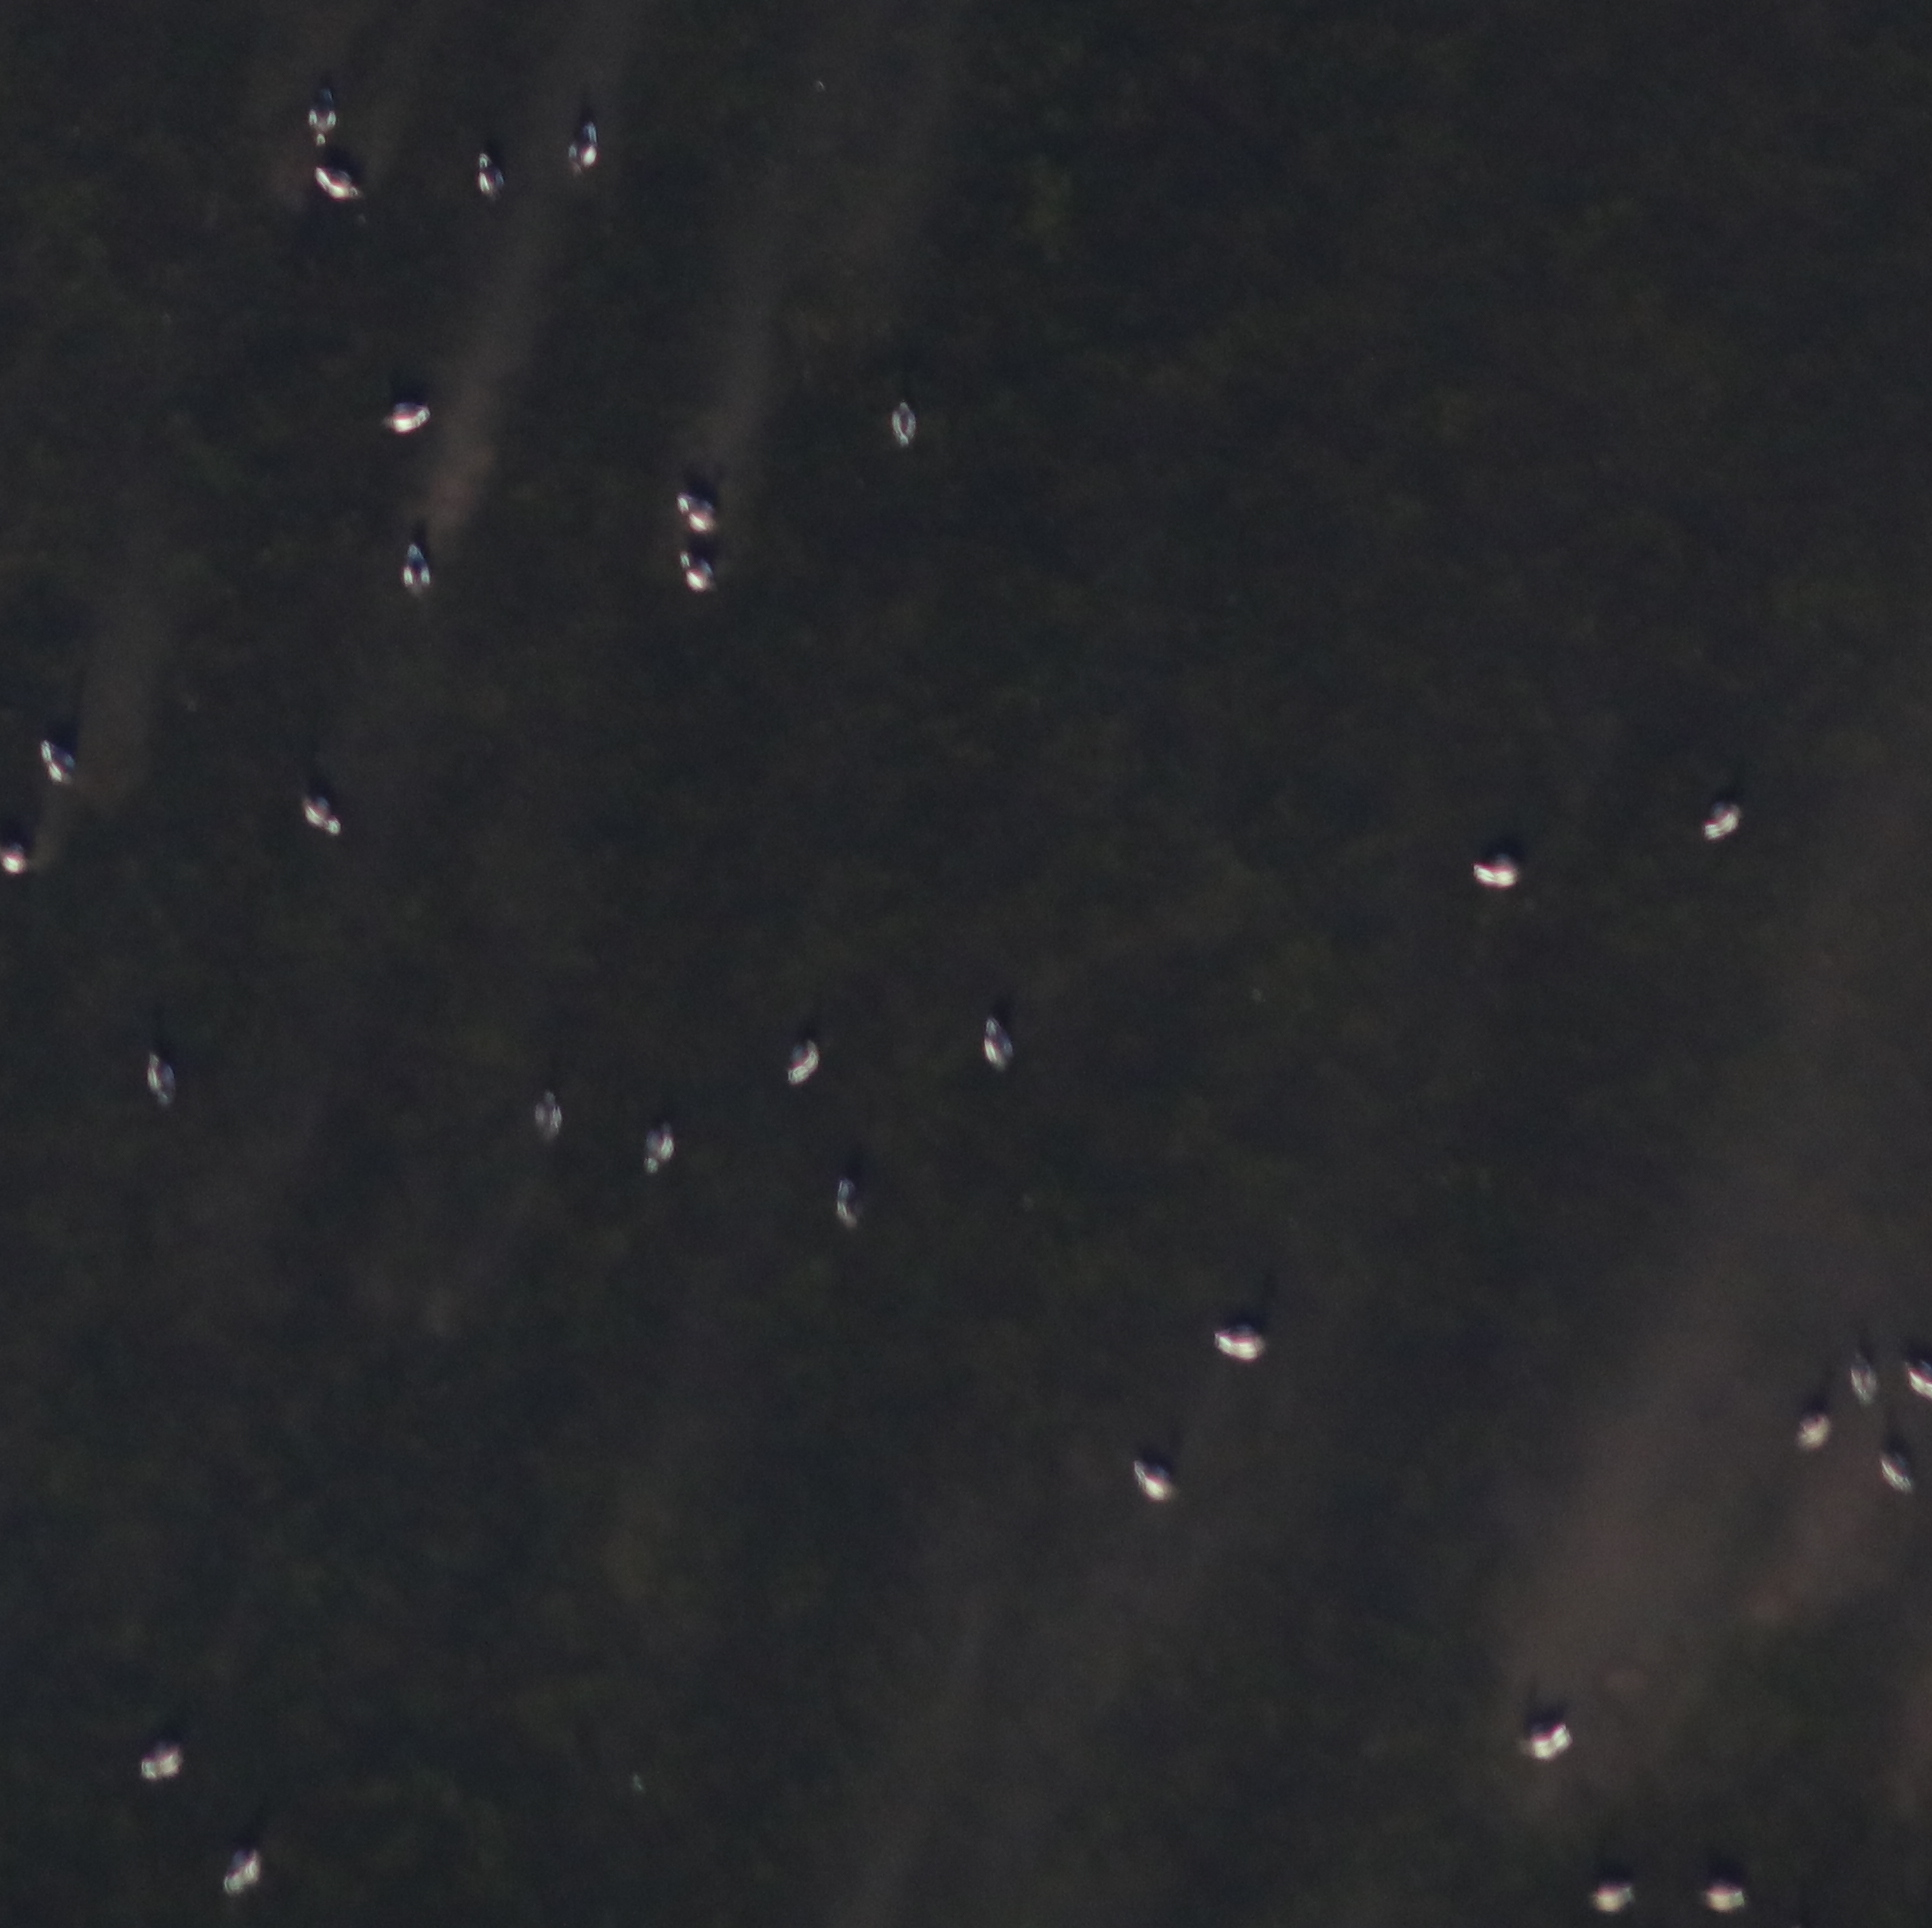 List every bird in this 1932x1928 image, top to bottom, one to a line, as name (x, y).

brant (323, 118)
brant (583, 146)
brant (489, 176)
brant (339, 181)
brant (405, 414)
brant (902, 424)
brant (700, 513)
brant (415, 564)
brant (700, 575)
brant (56, 758)
brant (320, 812)
brant (1720, 829)
brant (13, 855)
brant (1499, 867)
brant (998, 1046)
brant (800, 1060)
brant (166, 1078)
brant (548, 1108)
brant (660, 1141)
brant (839, 1204)
brant (1246, 1339)
brant (1926, 1370)
brant (1872, 1378)
brant (1812, 1430)
brant (1895, 1466)
brant (1167, 1492)
brant (1549, 1745)
brant (163, 1760)
brant (251, 1872)
brant (1604, 1895)
brant (1732, 1896)